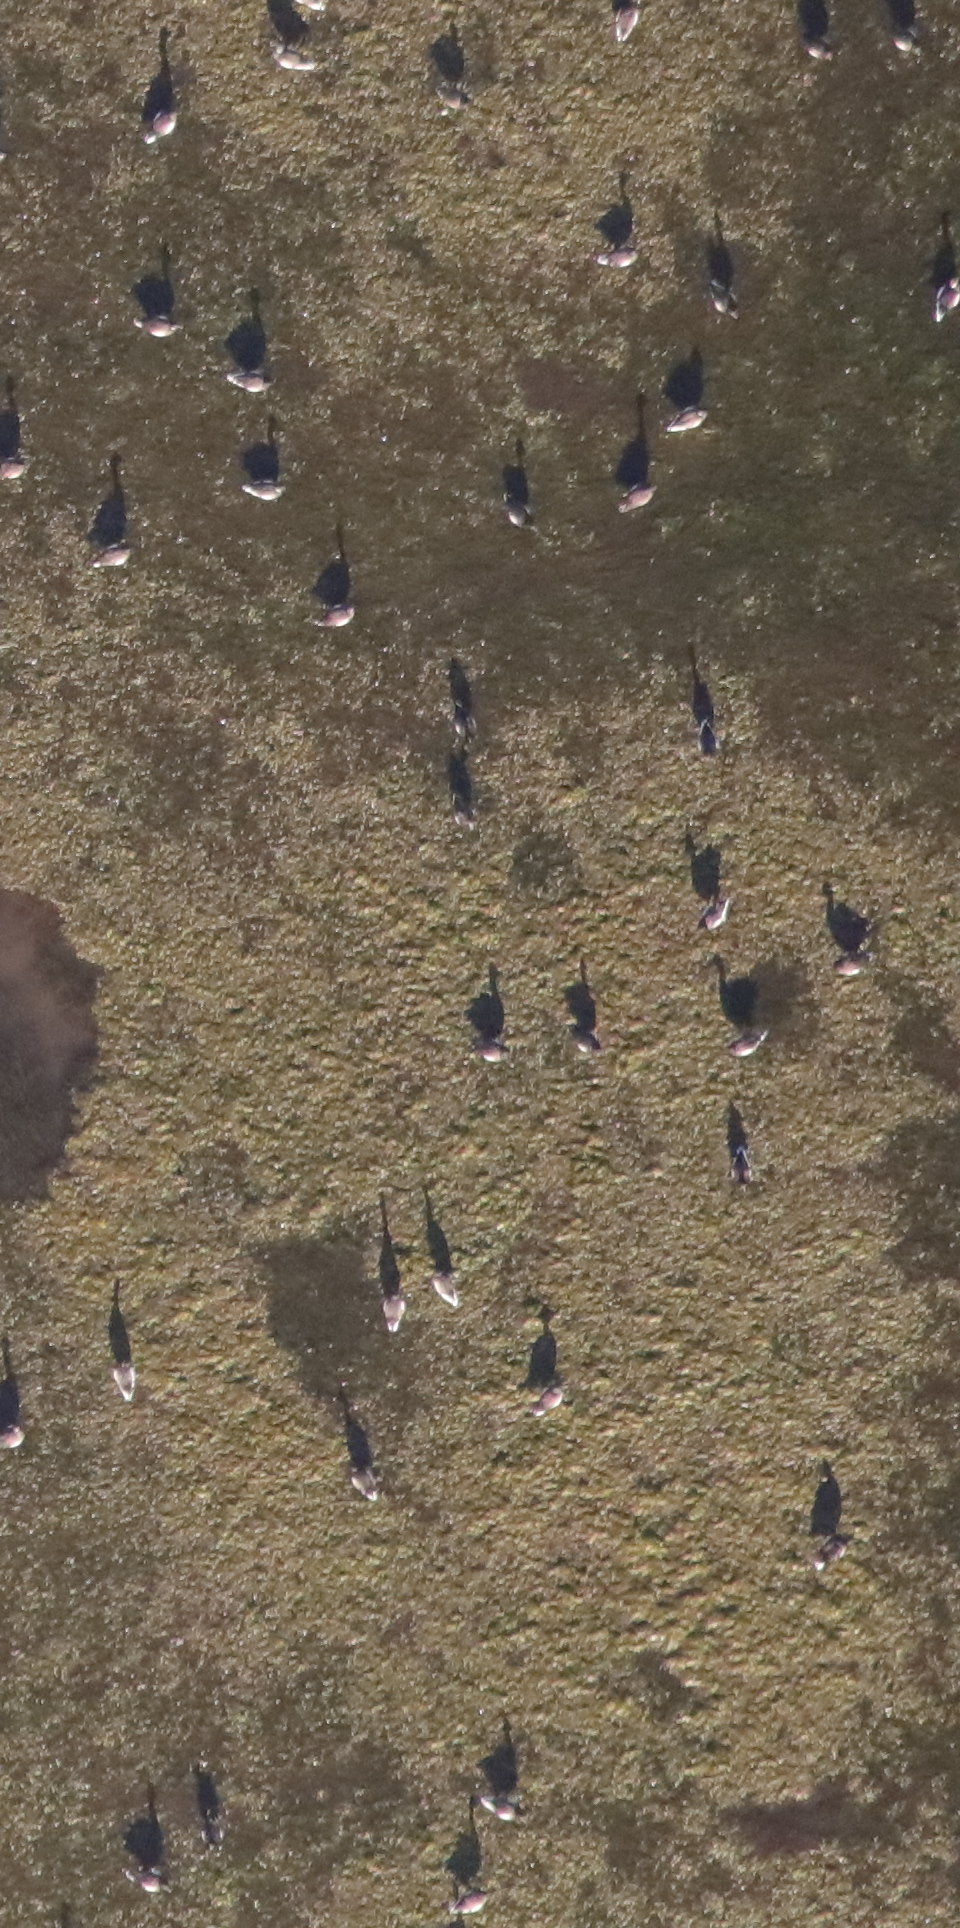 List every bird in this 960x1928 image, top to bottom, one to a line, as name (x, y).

brant (624, 19)
brant (906, 39)
brant (819, 46)
brant (295, 59)
brant (448, 97)
brant (162, 123)
brant (614, 260)
brant (946, 297)
brant (722, 298)
brant (156, 325)
brant (249, 381)
brant (687, 420)
brant (10, 469)
brant (264, 491)
brant (636, 498)
brant (516, 510)
brant (114, 555)
brant (333, 615)
brant (464, 726)
brant (708, 744)
brant (466, 816)
brant (715, 918)
brant (847, 965)
brant (586, 1040)
brant (745, 1045)
brant (493, 1054)
brant (739, 1171)
brant (442, 1282)
brant (394, 1312)
brant (126, 1380)
brant (551, 1403)
brant (10, 1441)
brant (362, 1479)
brant (821, 1555)
brant (504, 1808)
brant (212, 1836)
brant (149, 1882)
brant (476, 1904)